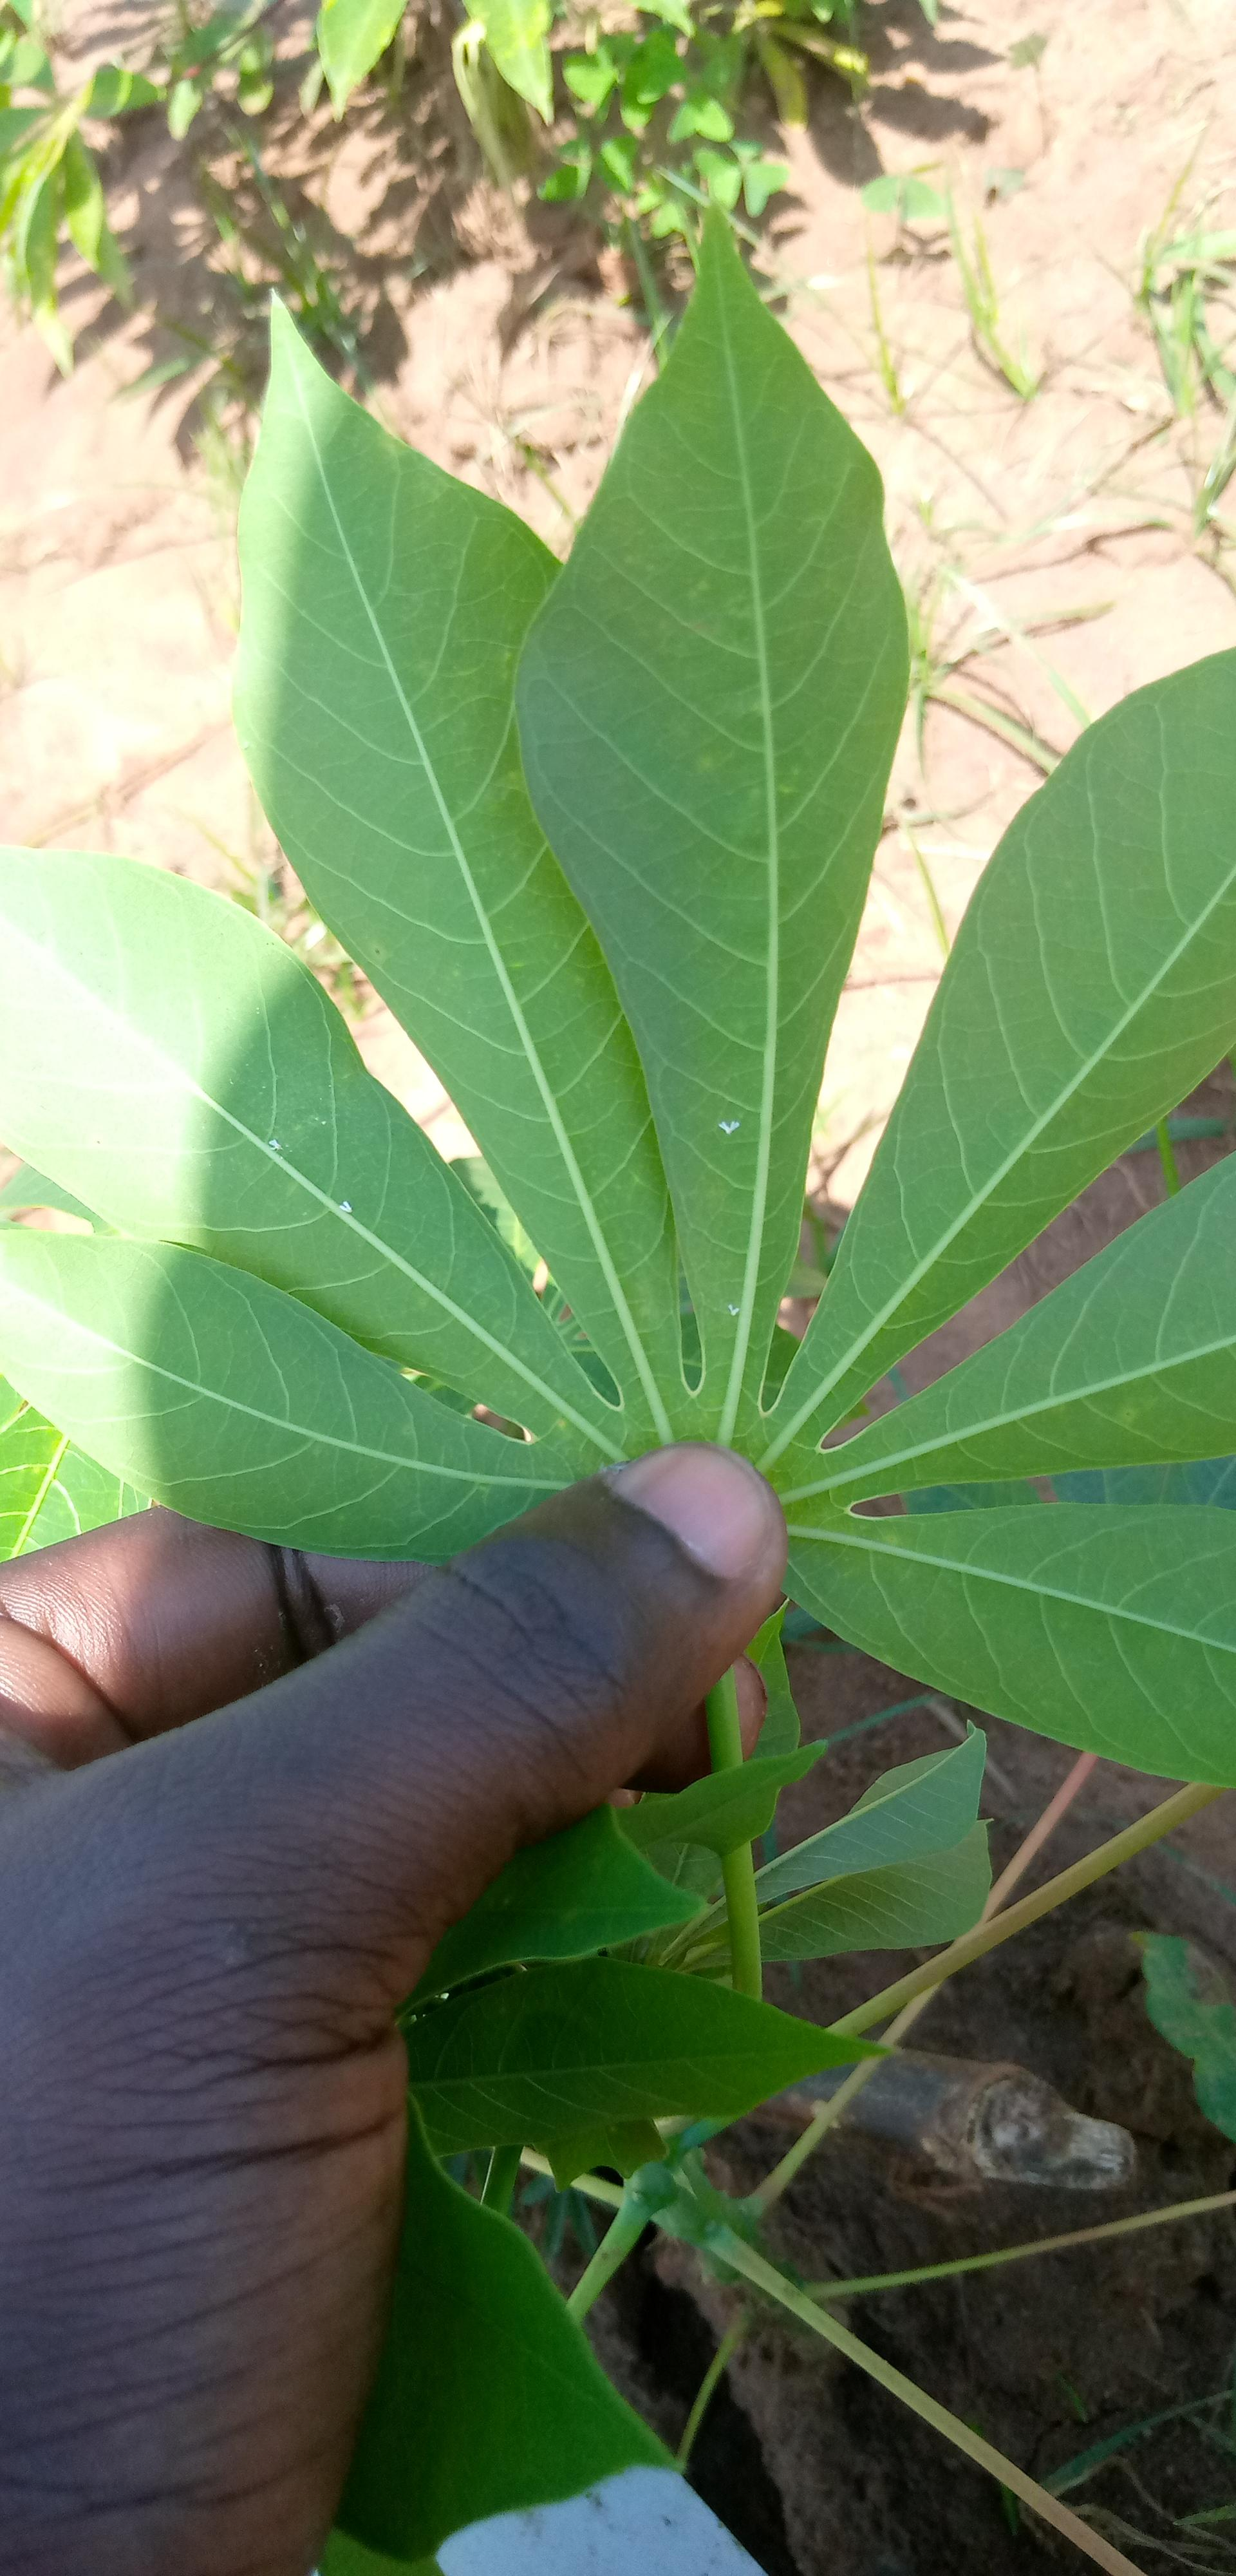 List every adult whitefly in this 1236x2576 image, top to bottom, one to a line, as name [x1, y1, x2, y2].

whitefly [717, 1118, 742, 1135]
whitefly [268, 1137, 283, 1153]
whitefly [337, 1198, 355, 1214]
whitefly [725, 1300, 743, 1321]